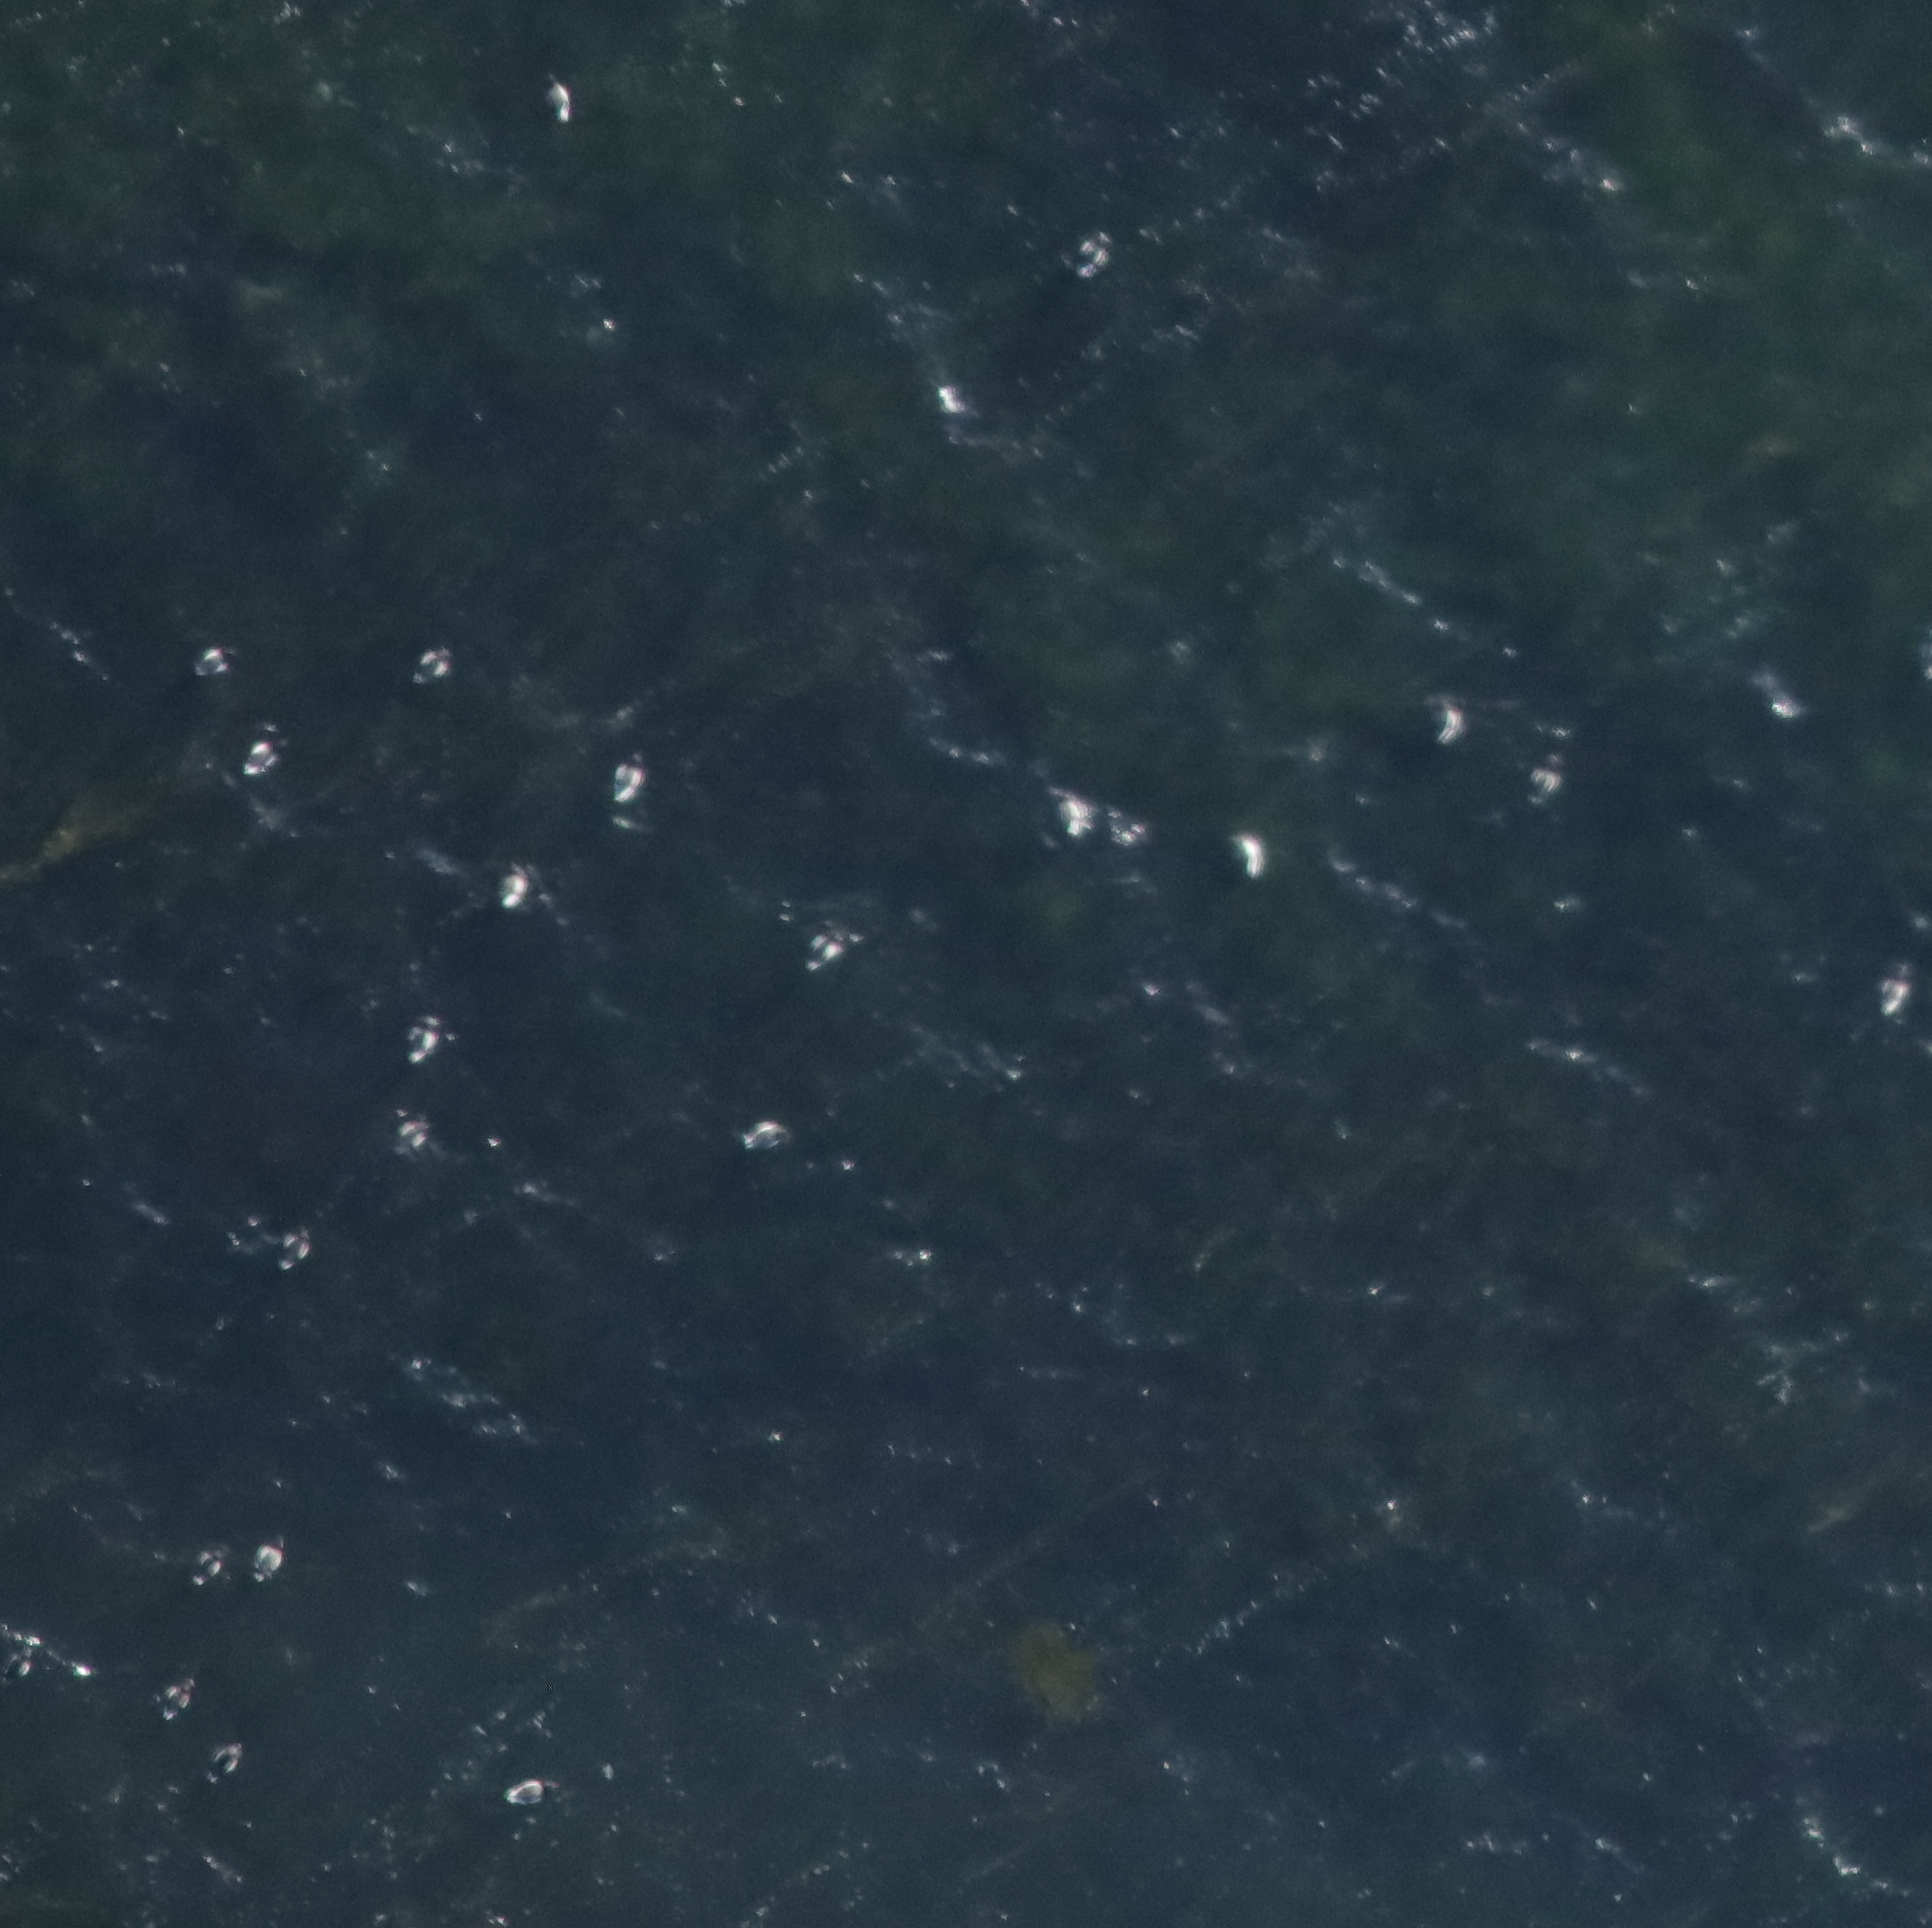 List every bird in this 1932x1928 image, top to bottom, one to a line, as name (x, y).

brant (556, 92)
brant (1089, 254)
brant (207, 660)
brant (429, 664)
brant (1443, 718)
brant (259, 758)
brant (625, 780)
brant (1541, 784)
brant (1070, 814)
brant (1243, 854)
brant (511, 886)
brant (820, 952)
brant (1890, 990)
brant (418, 1041)
brant (761, 1134)
brant (416, 1135)
brant (296, 1247)
brant (275, 1559)
brant (207, 1569)
brant (15, 1668)
brant (174, 1698)
brant (222, 1762)
brant (525, 1793)